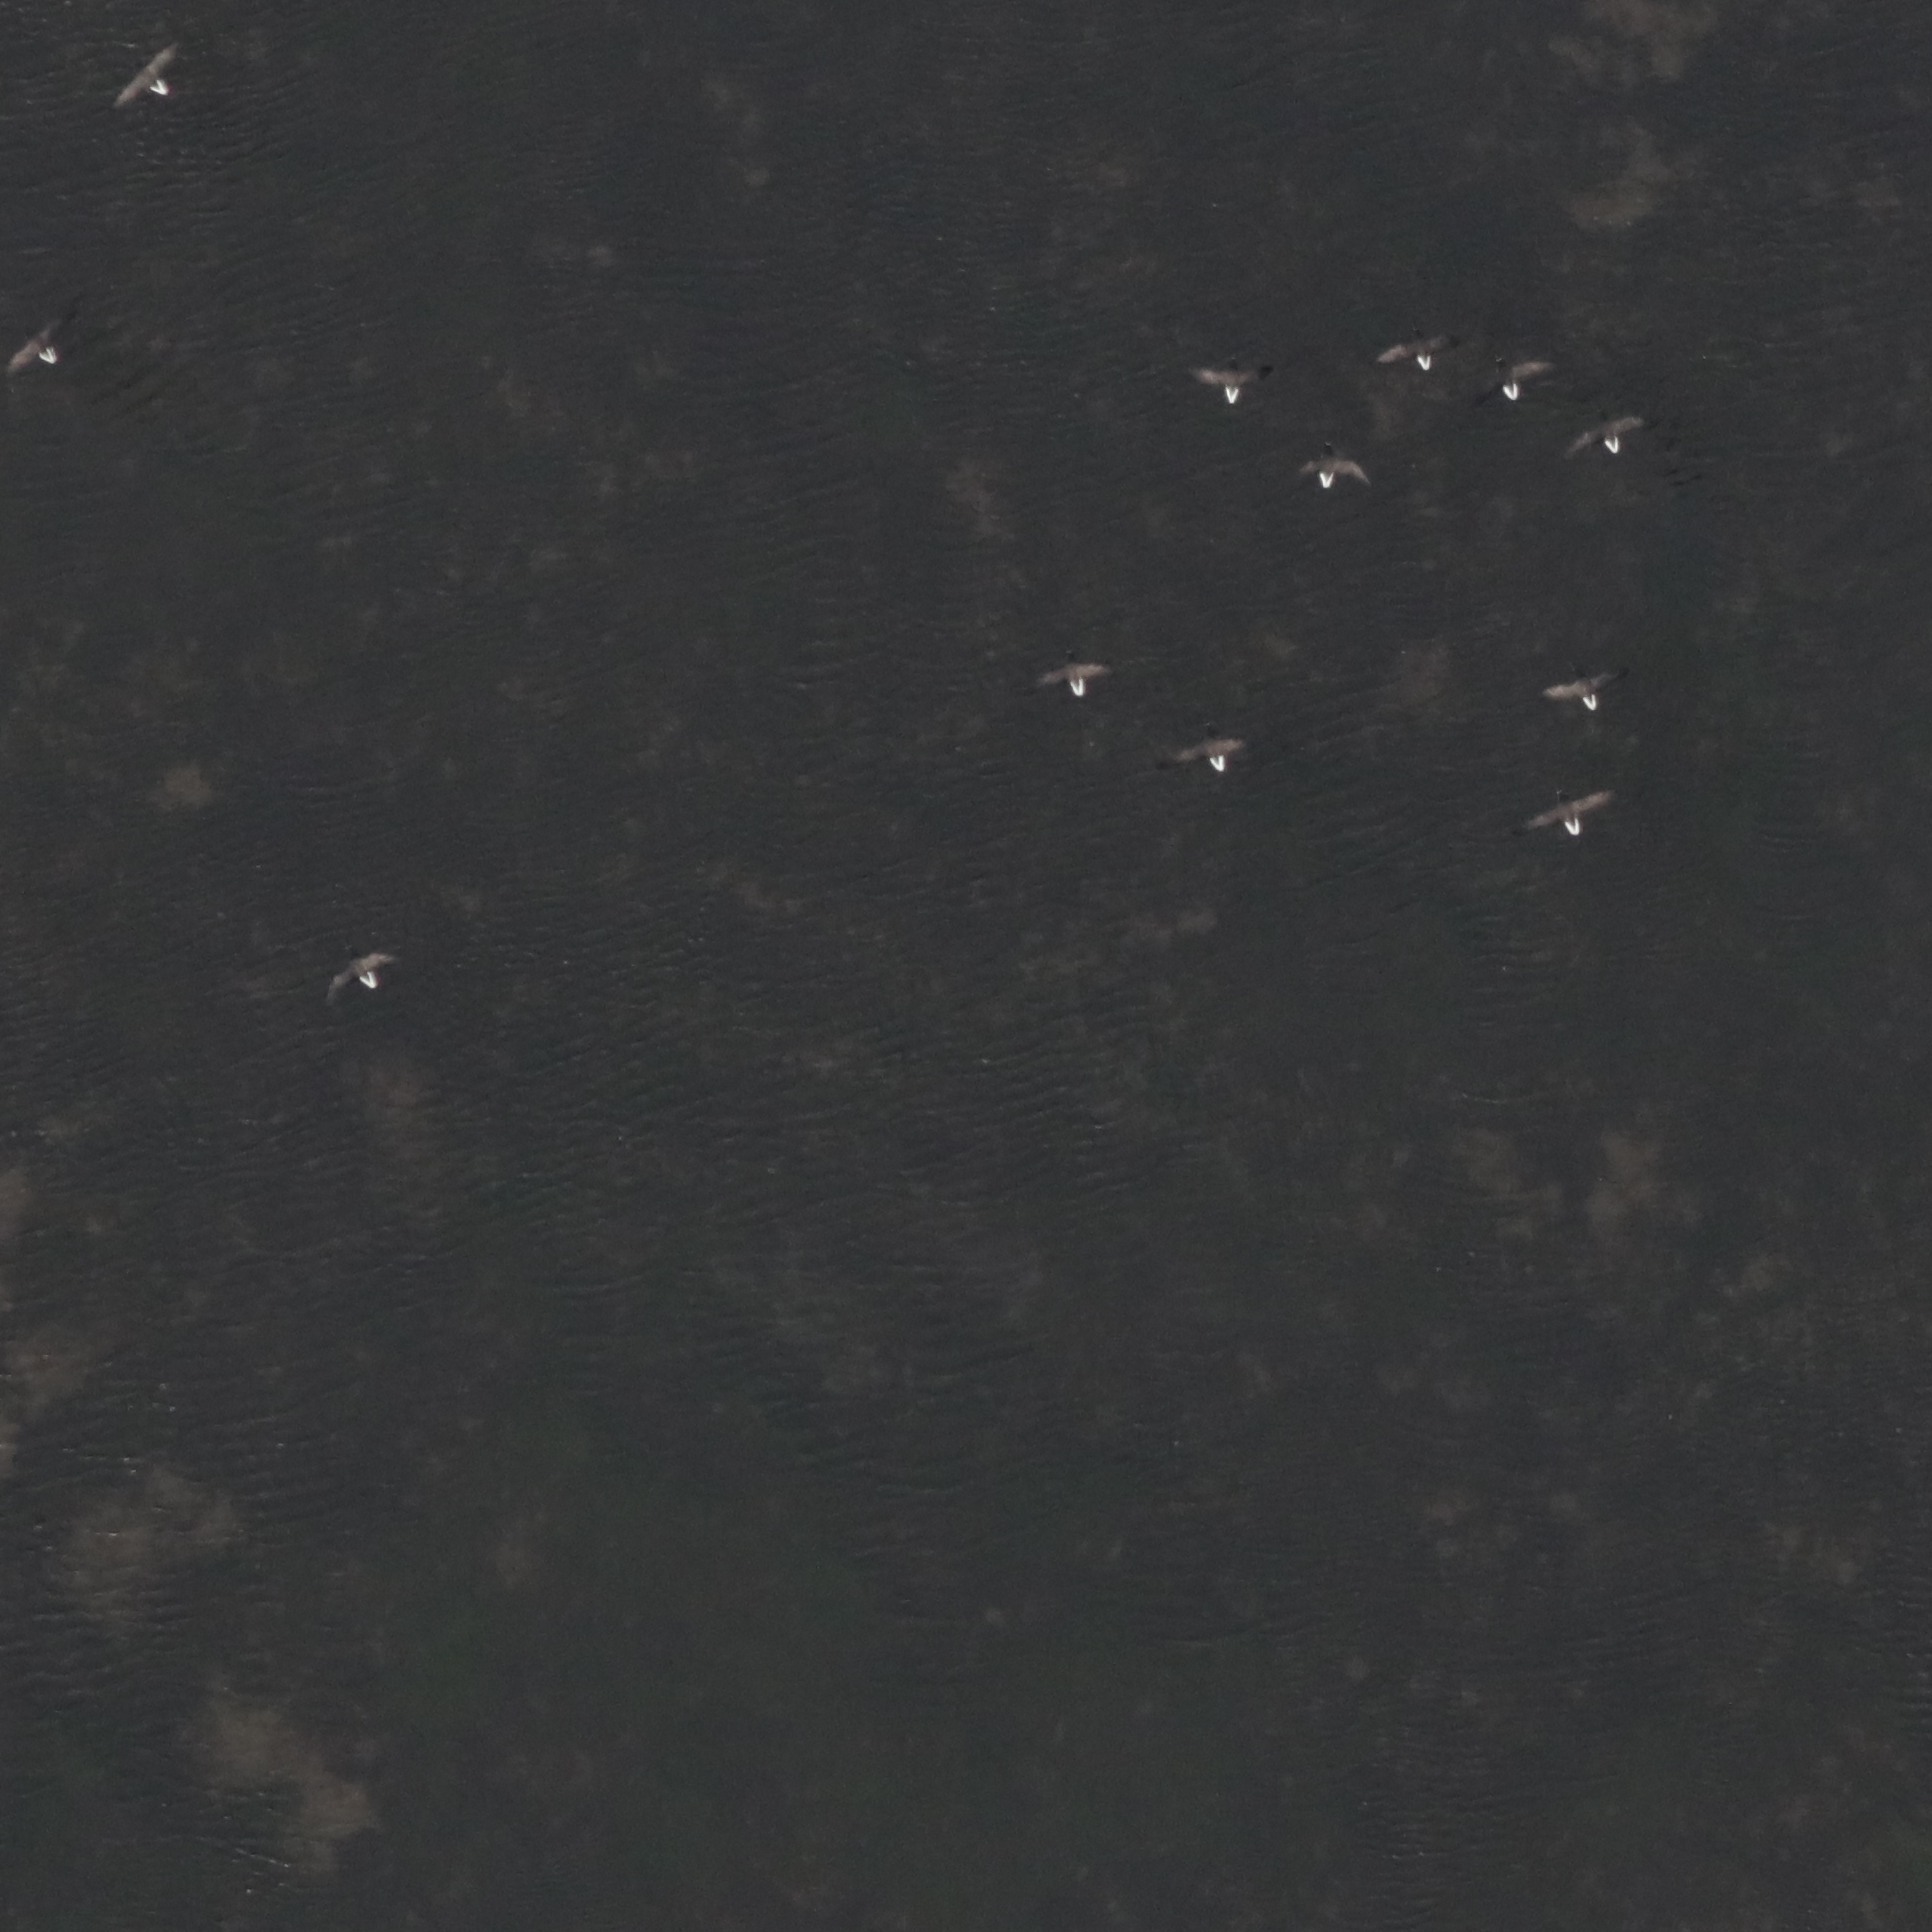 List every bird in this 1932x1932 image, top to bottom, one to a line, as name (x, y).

brant (148, 80)
brant (38, 346)
brant (1420, 353)
brant (1519, 379)
brant (1224, 380)
brant (1611, 434)
brant (1334, 469)
brant (1074, 675)
brant (1579, 688)
brant (1215, 748)
brant (1568, 817)
brant (362, 969)